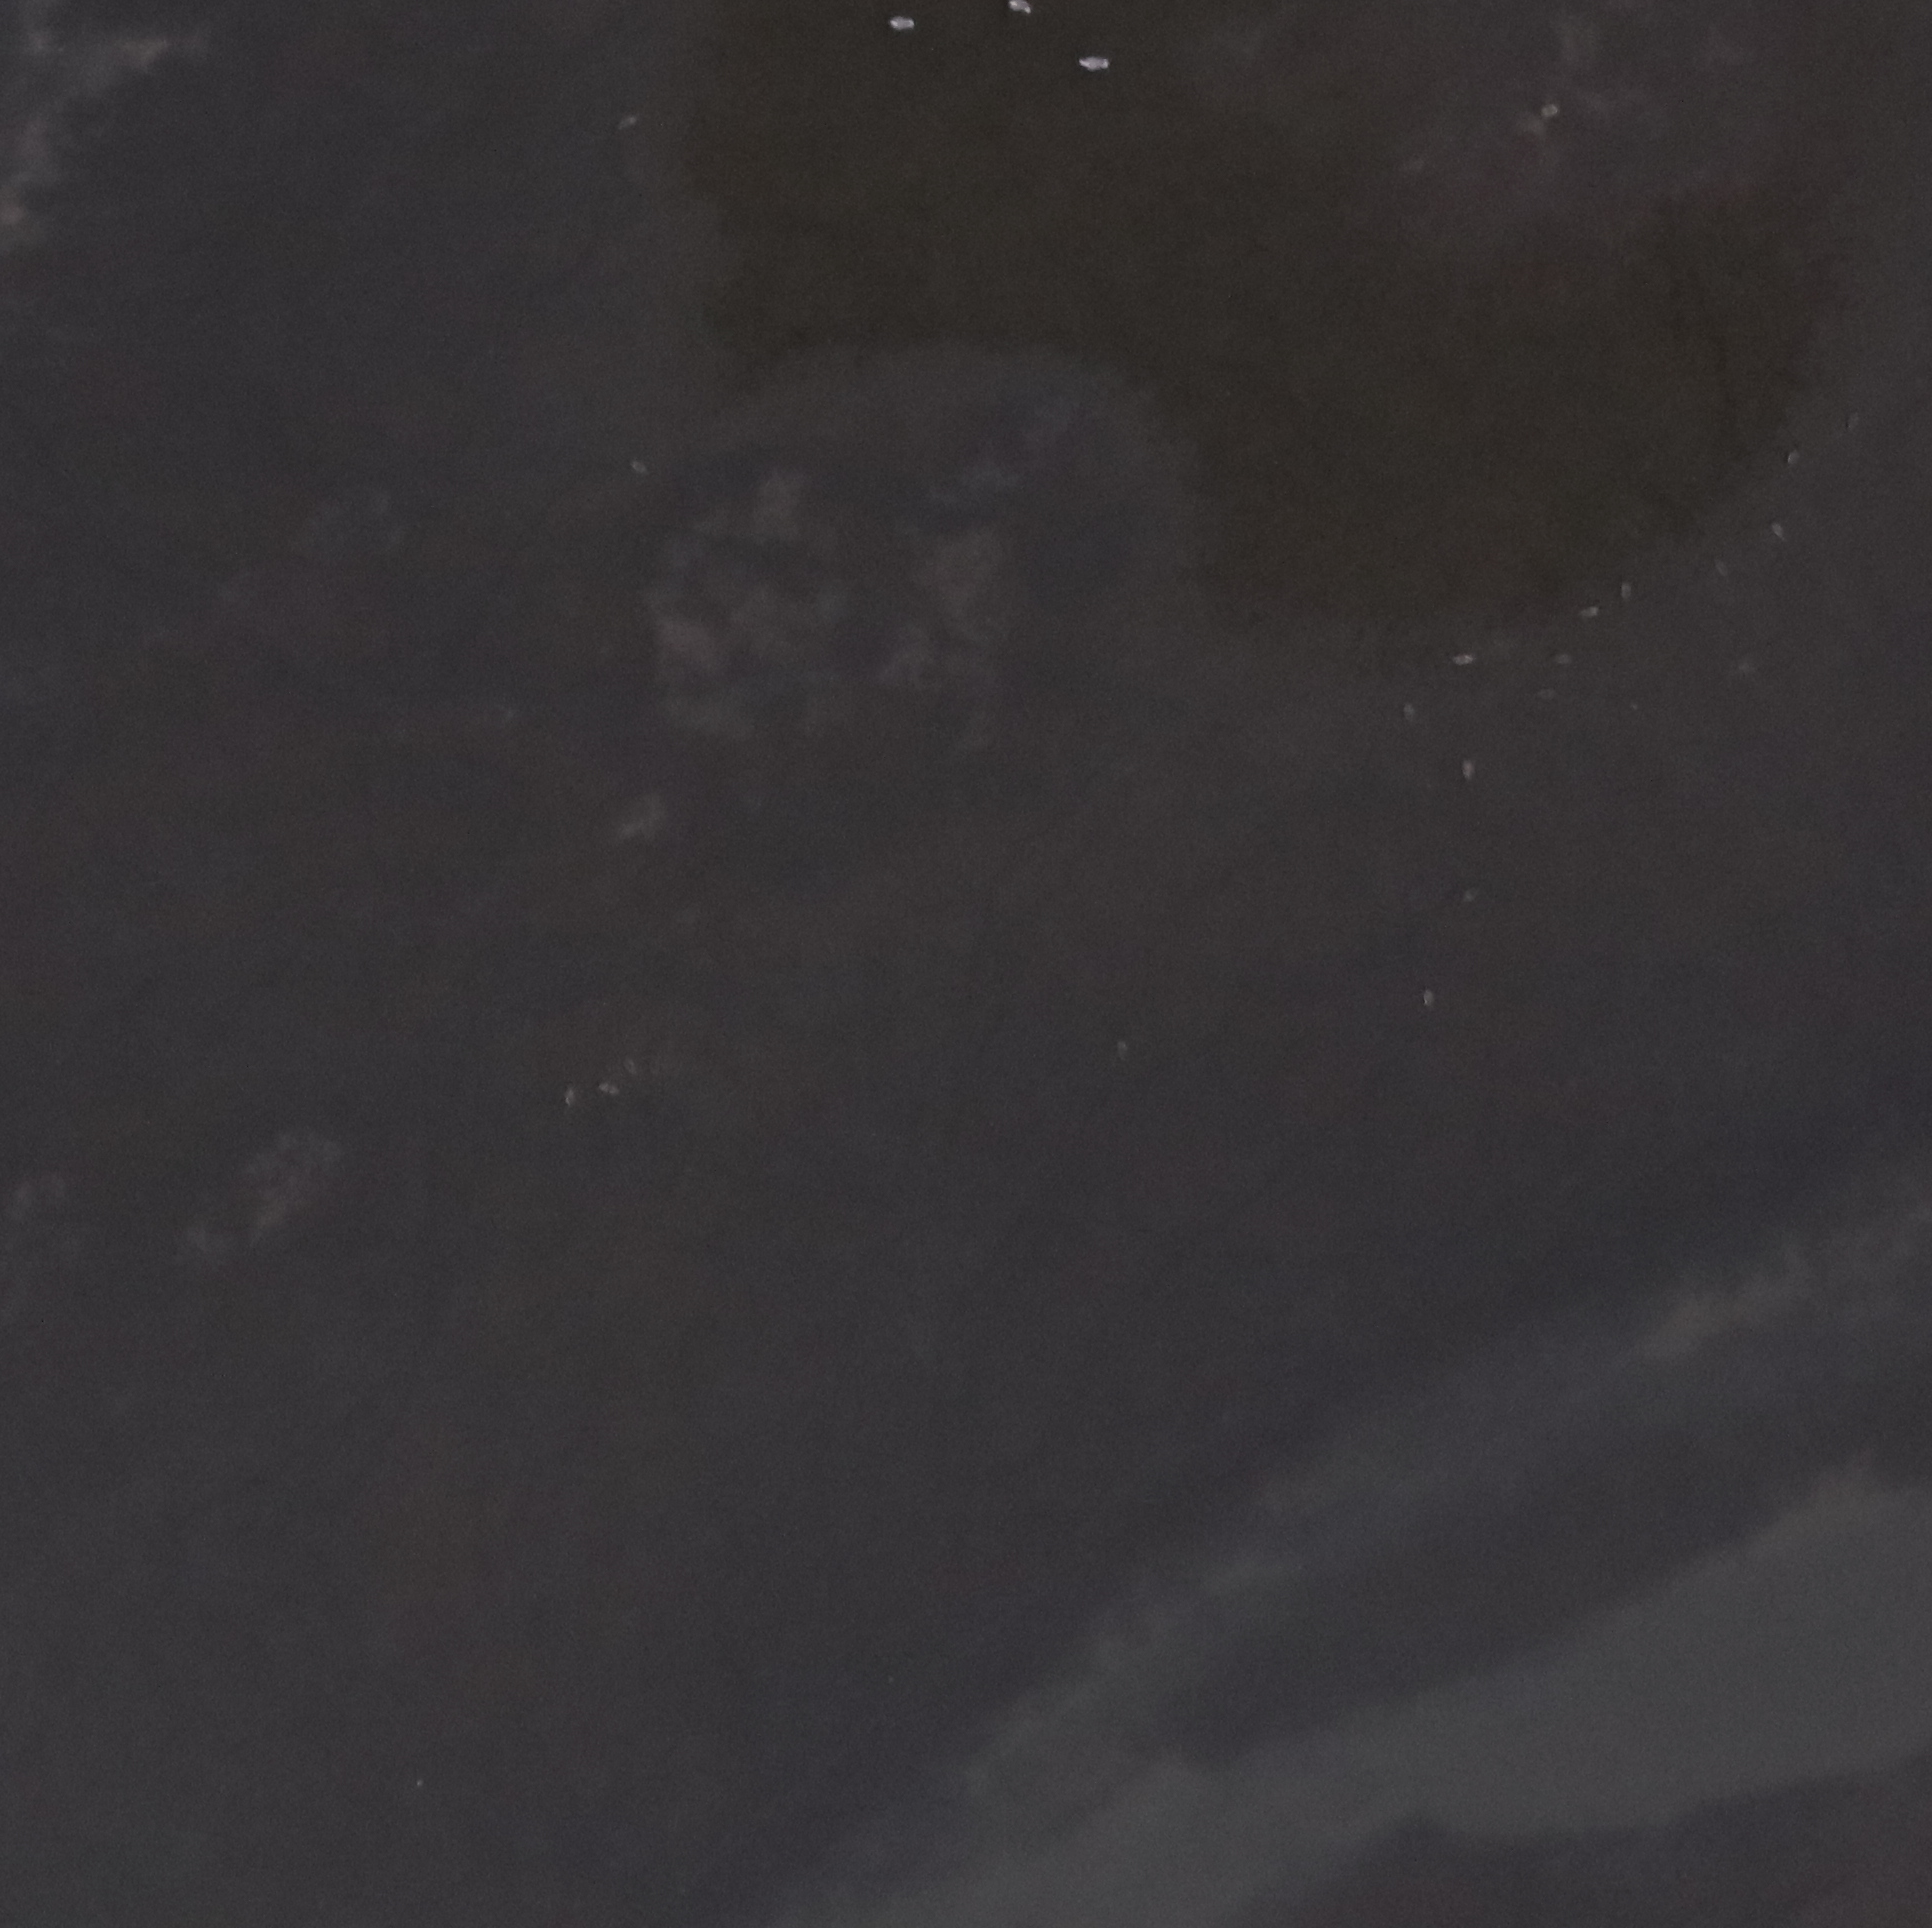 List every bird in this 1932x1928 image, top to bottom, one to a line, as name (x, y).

emperor goose (1018, 4)
emperor goose (895, 21)
emperor goose (1092, 63)
other bird (1553, 108)
other bird (1855, 422)
other bird (1794, 457)
other bird (1789, 535)
other bird (1735, 568)
other bird (1634, 588)
other bird (1591, 603)
other bird (1562, 656)
other bird (1464, 658)
other bird (1544, 695)
other bird (1404, 706)
other bird (1468, 770)
other bird (1470, 886)
other bird (1433, 999)
other bird (1120, 1047)
other bird (626, 1066)
other bird (567, 1091)
other bird (606, 1095)